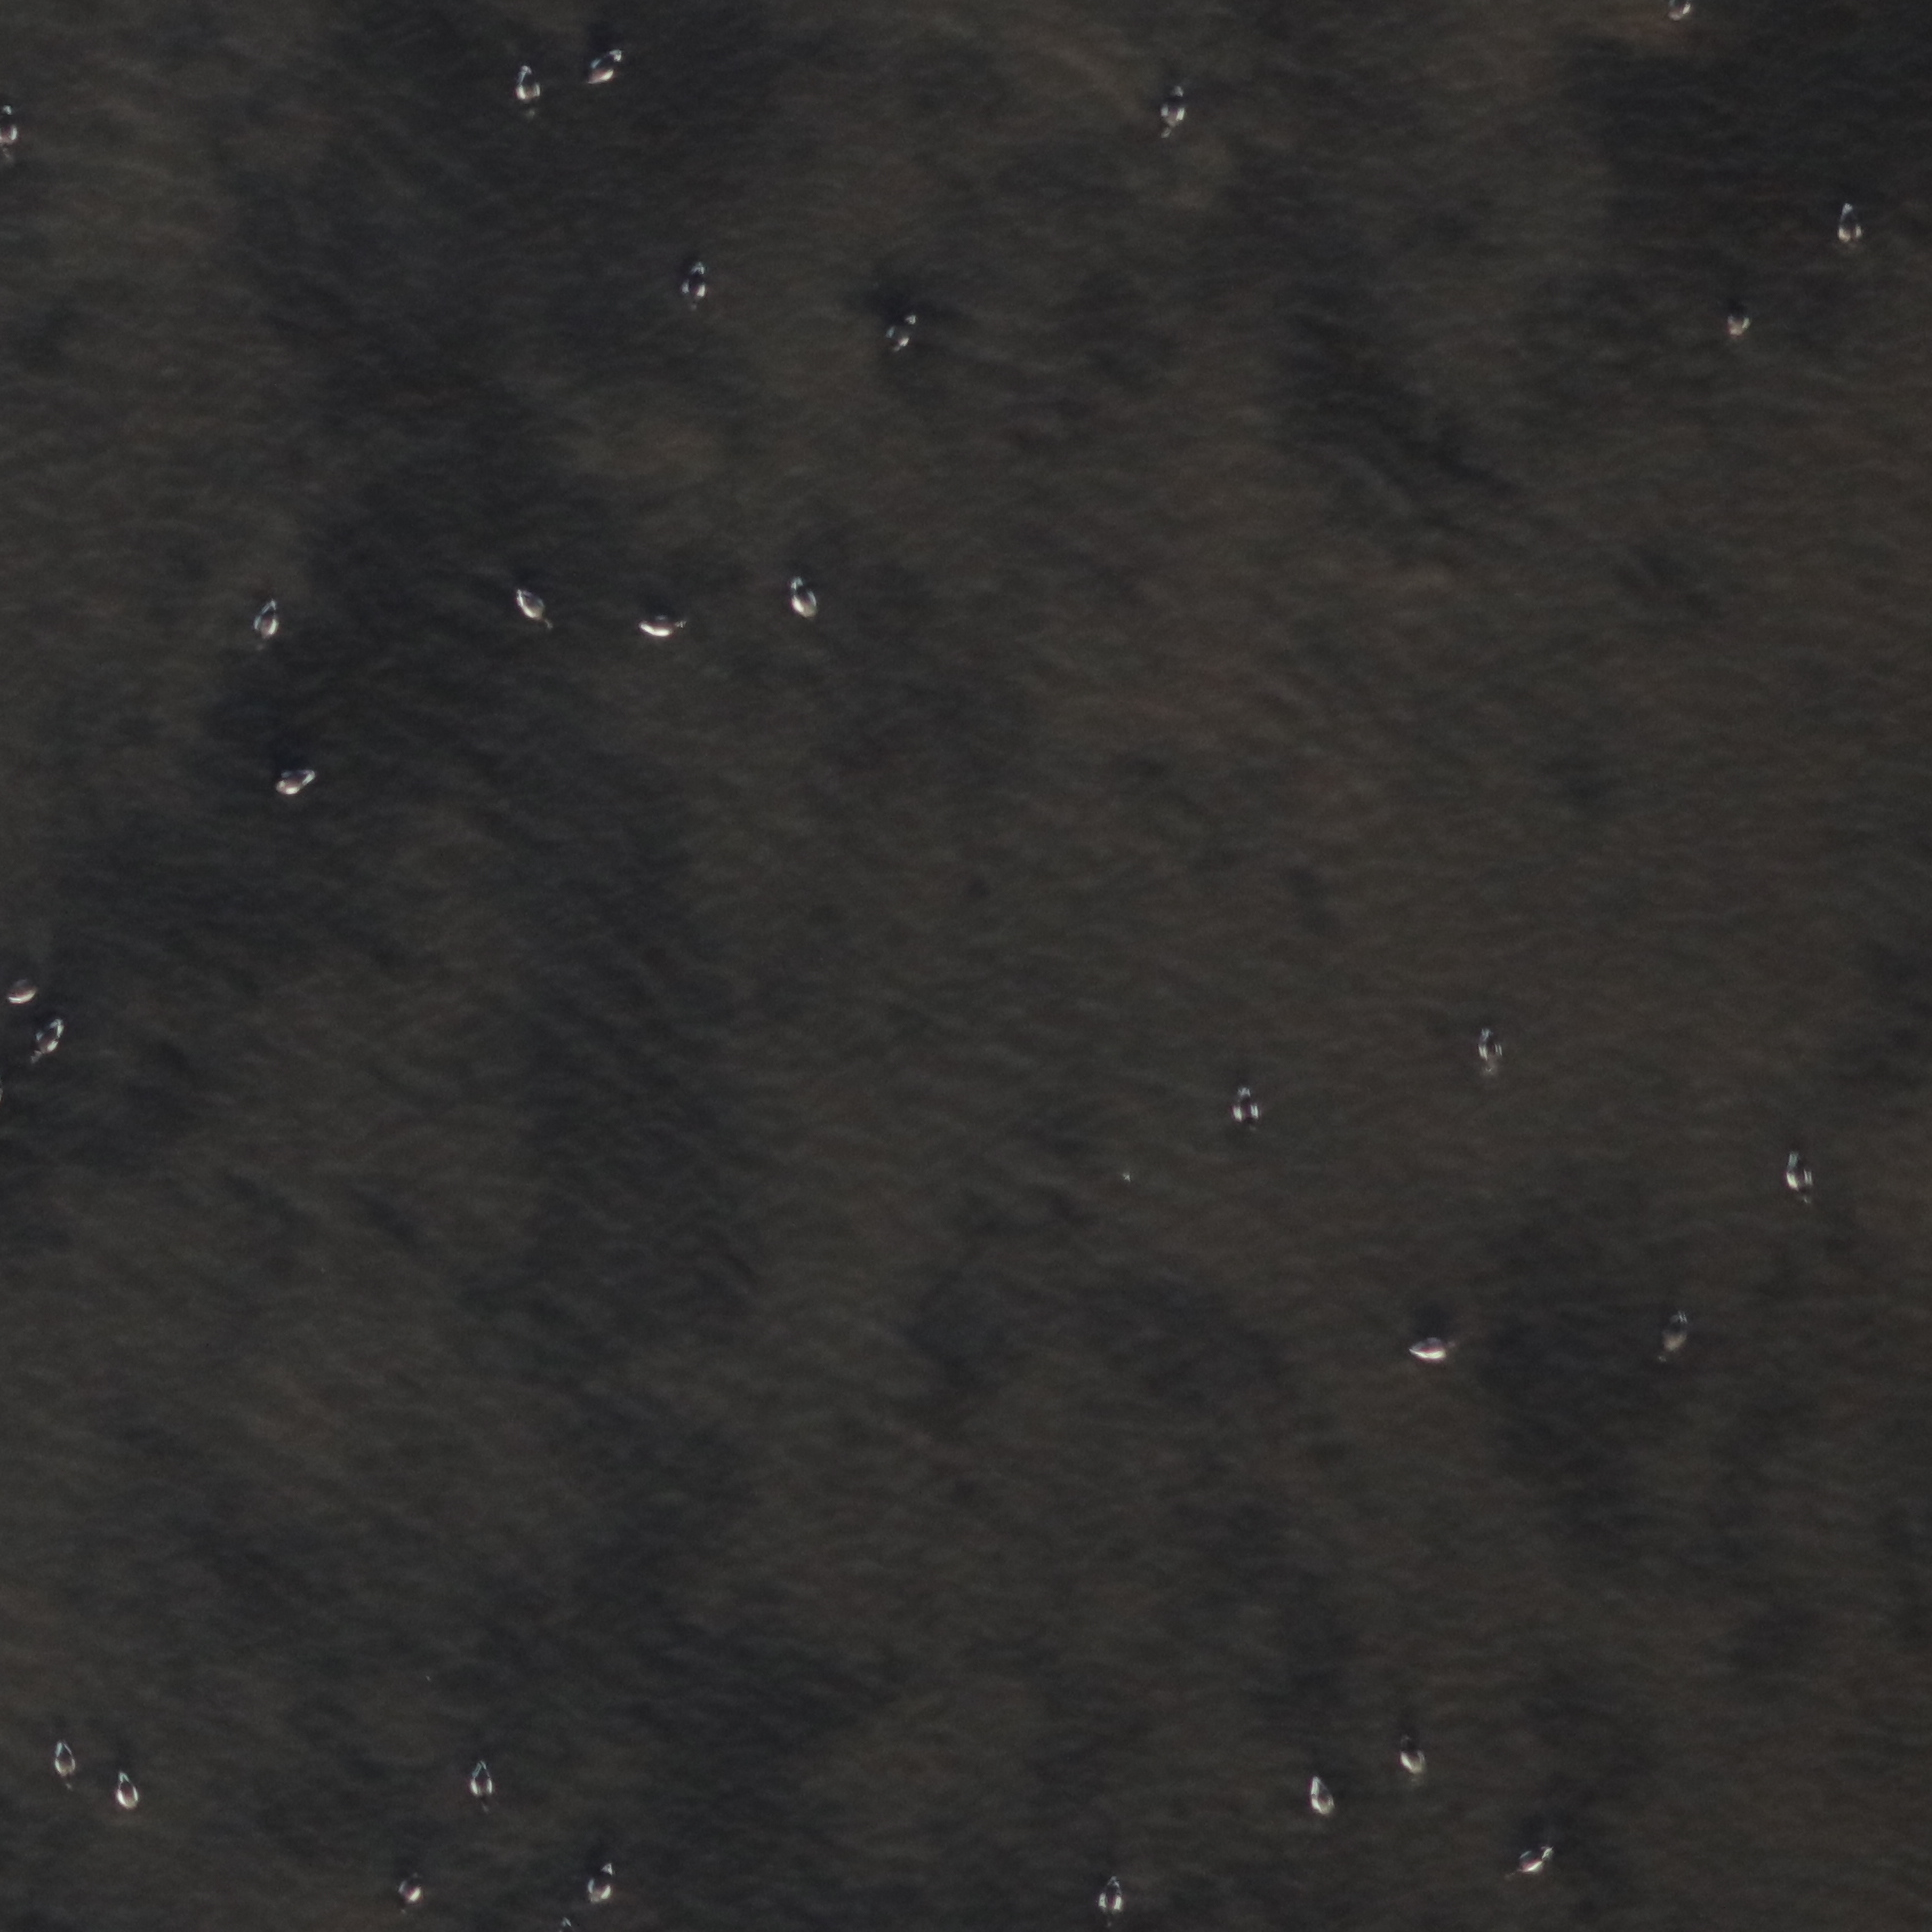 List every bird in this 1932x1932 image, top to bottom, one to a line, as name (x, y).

brant (1678, 2)
brant (604, 67)
brant (529, 87)
brant (1171, 115)
brant (4, 134)
brant (1849, 226)
brant (695, 283)
brant (1739, 331)
brant (902, 333)
brant (804, 598)
brant (533, 605)
brant (267, 623)
brant (664, 626)
brant (292, 780)
brant (21, 987)
brant (46, 1040)
brant (1490, 1059)
brant (1246, 1107)
brant (1796, 1168)
brant (1675, 1336)
brant (1443, 1340)
brant (1415, 1759)
brant (63, 1764)
brant (481, 1783)
brant (125, 1792)
brant (1321, 1795)
brant (1534, 1862)
brant (599, 1885)
brant (409, 1893)
brant (1111, 1899)